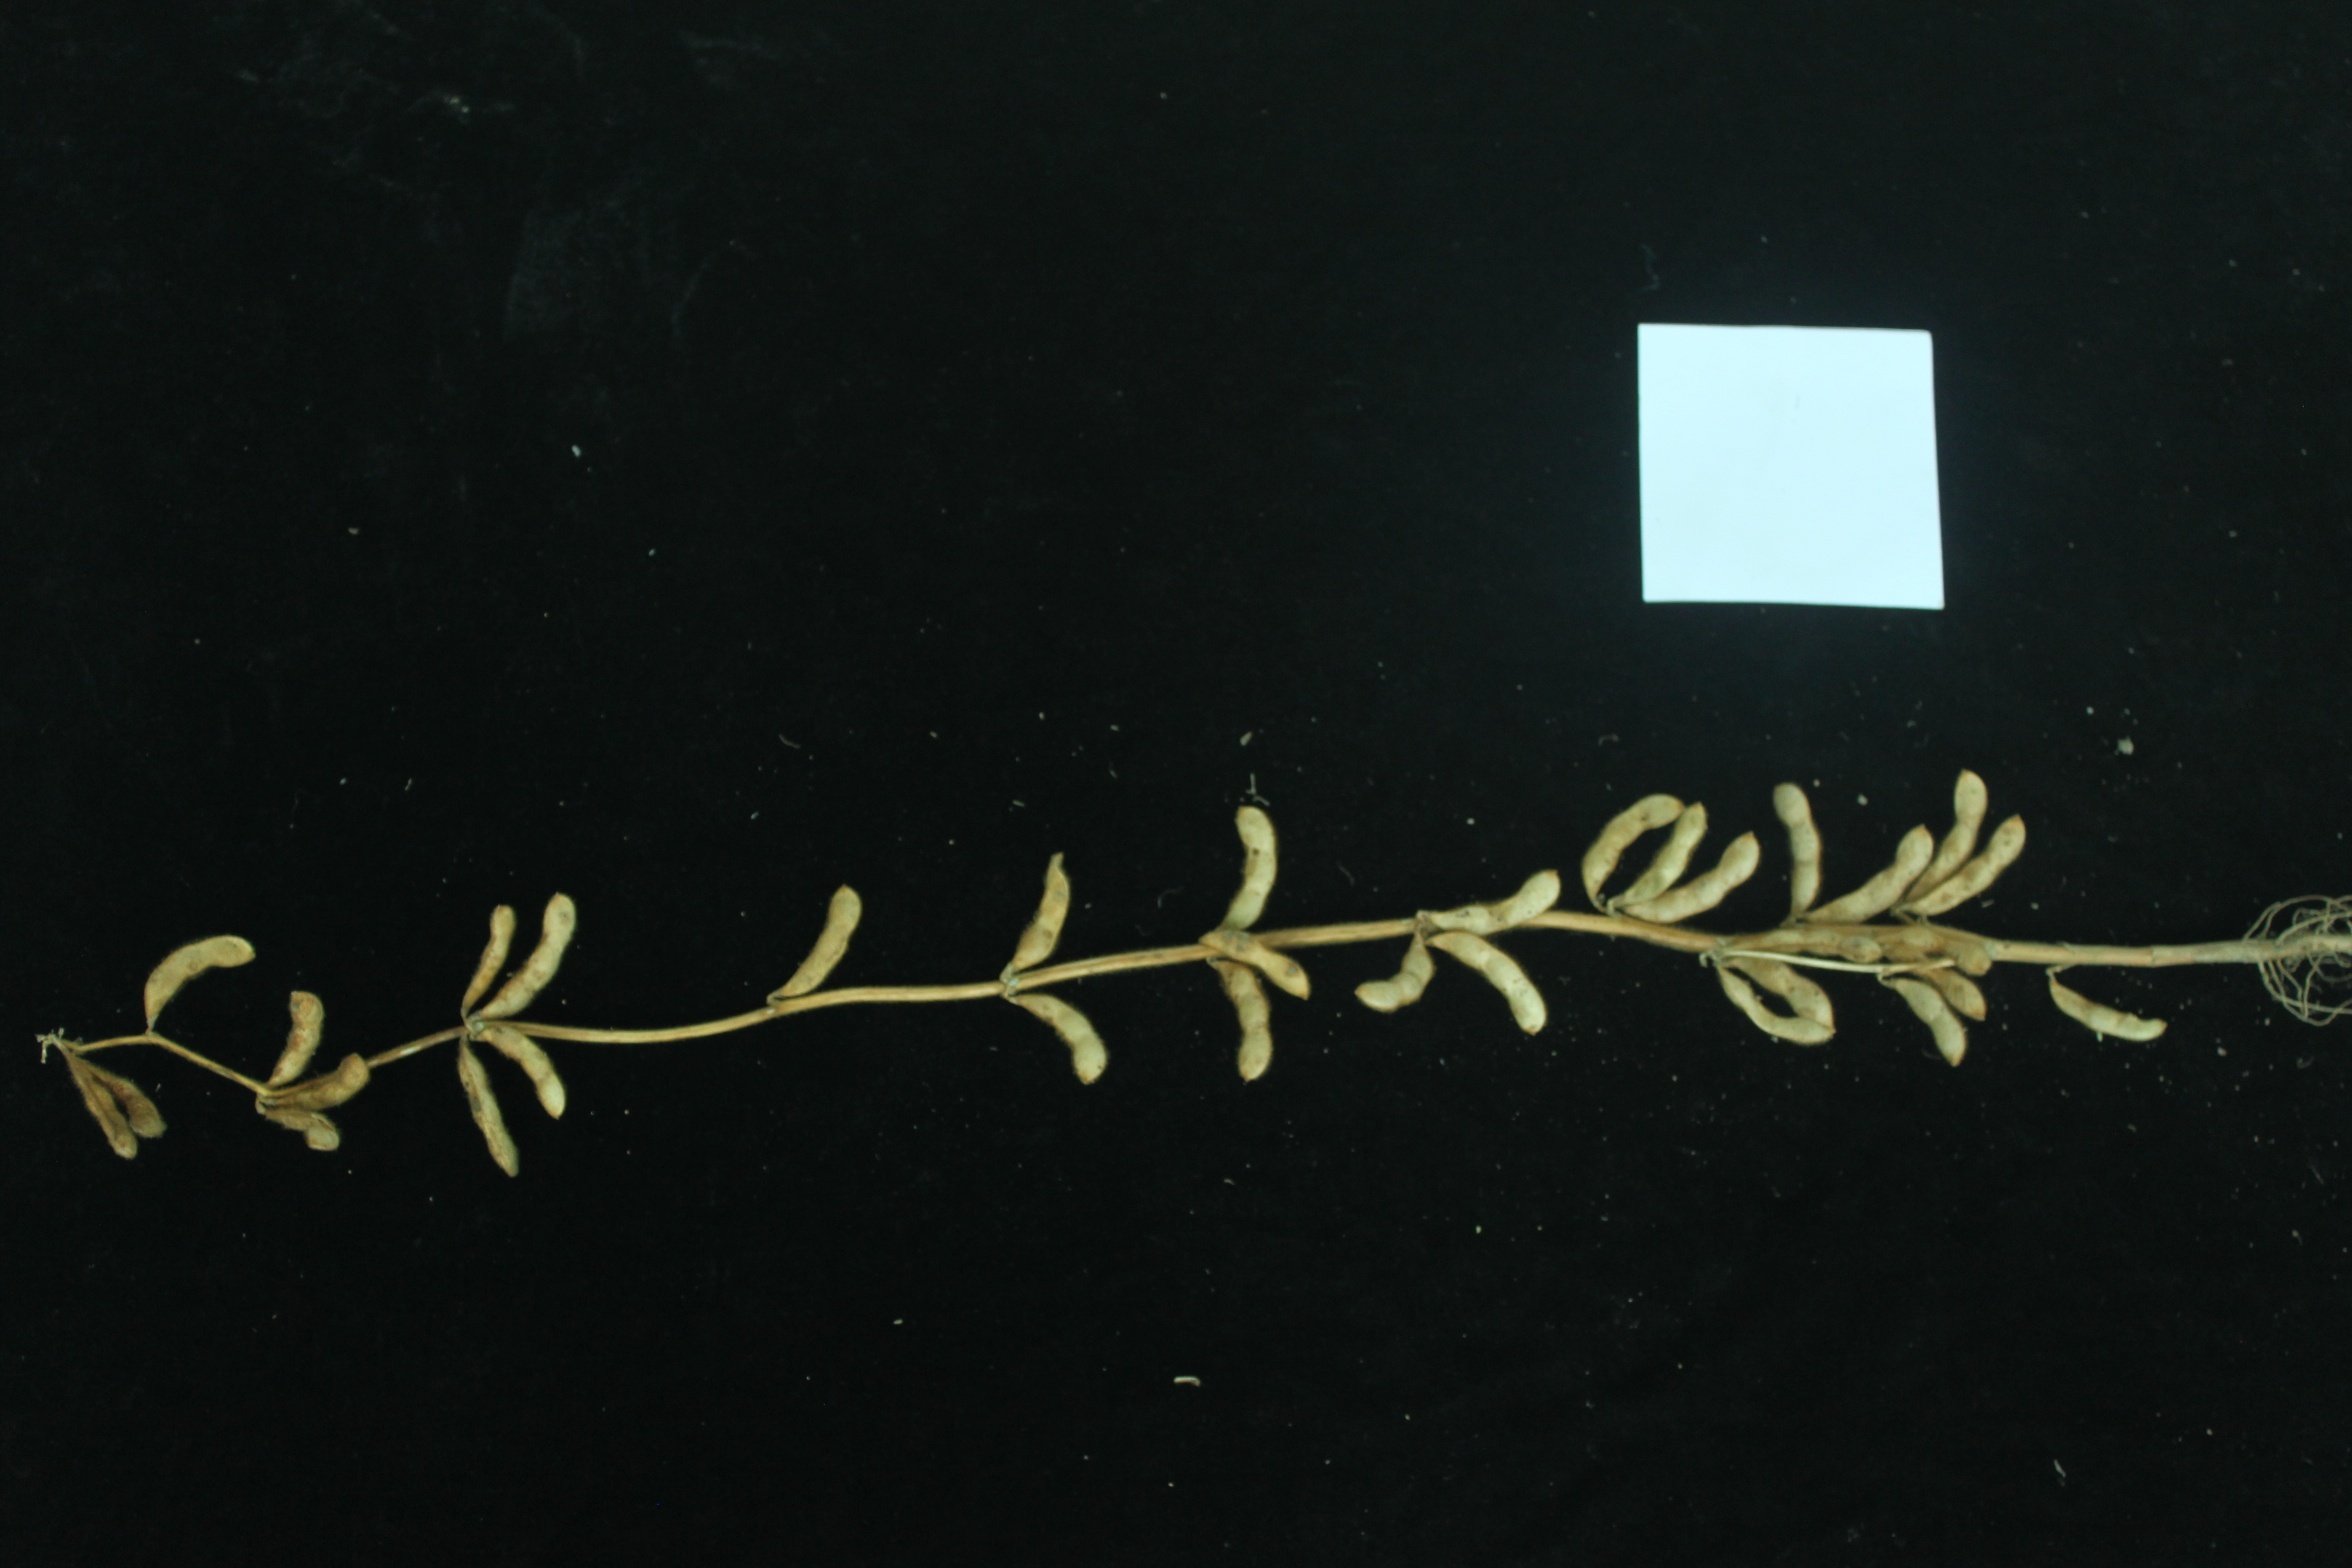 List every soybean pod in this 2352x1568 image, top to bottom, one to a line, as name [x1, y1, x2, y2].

soybean pod [1907, 772, 1984, 899]
soybean pod [1774, 785, 1819, 913]
soybean pod [1583, 797, 1681, 903]
soybean pod [1615, 804, 1705, 901]
soybean pod [1215, 809, 1274, 934]
soybean pod [1898, 817, 2023, 914]
soybean pod [1798, 826, 1931, 922]
soybean pod [1617, 833, 1757, 922]
soybean pod [1006, 855, 1069, 972]
soybean pod [1425, 870, 1559, 933]
soybean pod [771, 889, 859, 995]
soybean pod [474, 894, 573, 1020]
soybean pod [462, 907, 513, 1011]
soybean pod [1885, 927, 1990, 975]
soybean pod [1354, 928, 1431, 1011]
soybean pod [1202, 931, 1308, 1000]
soybean pod [1424, 932, 1546, 1035]
soybean pod [1732, 932, 1880, 962]
soybean pod [145, 938, 254, 1026]
soybean pod [1879, 944, 1984, 1020]
soybean pod [1718, 959, 1830, 1028]
soybean pod [1210, 964, 1273, 1082]
soybean pod [1718, 966, 1834, 1042]
soybean pod [2051, 977, 2165, 1042]
soybean pod [1886, 983, 1964, 1066]
soybean pod [269, 992, 322, 1086]
soybean pod [1009, 996, 1106, 1083]
soybean pod [479, 1022, 564, 1116]
soybean pod [459, 1039, 517, 1178]
soybean pod [68, 1054, 136, 1157]
soybean pod [269, 1057, 368, 1107]
soybean pod [78, 1058, 163, 1138]
soybean pod [259, 1109, 338, 1152]